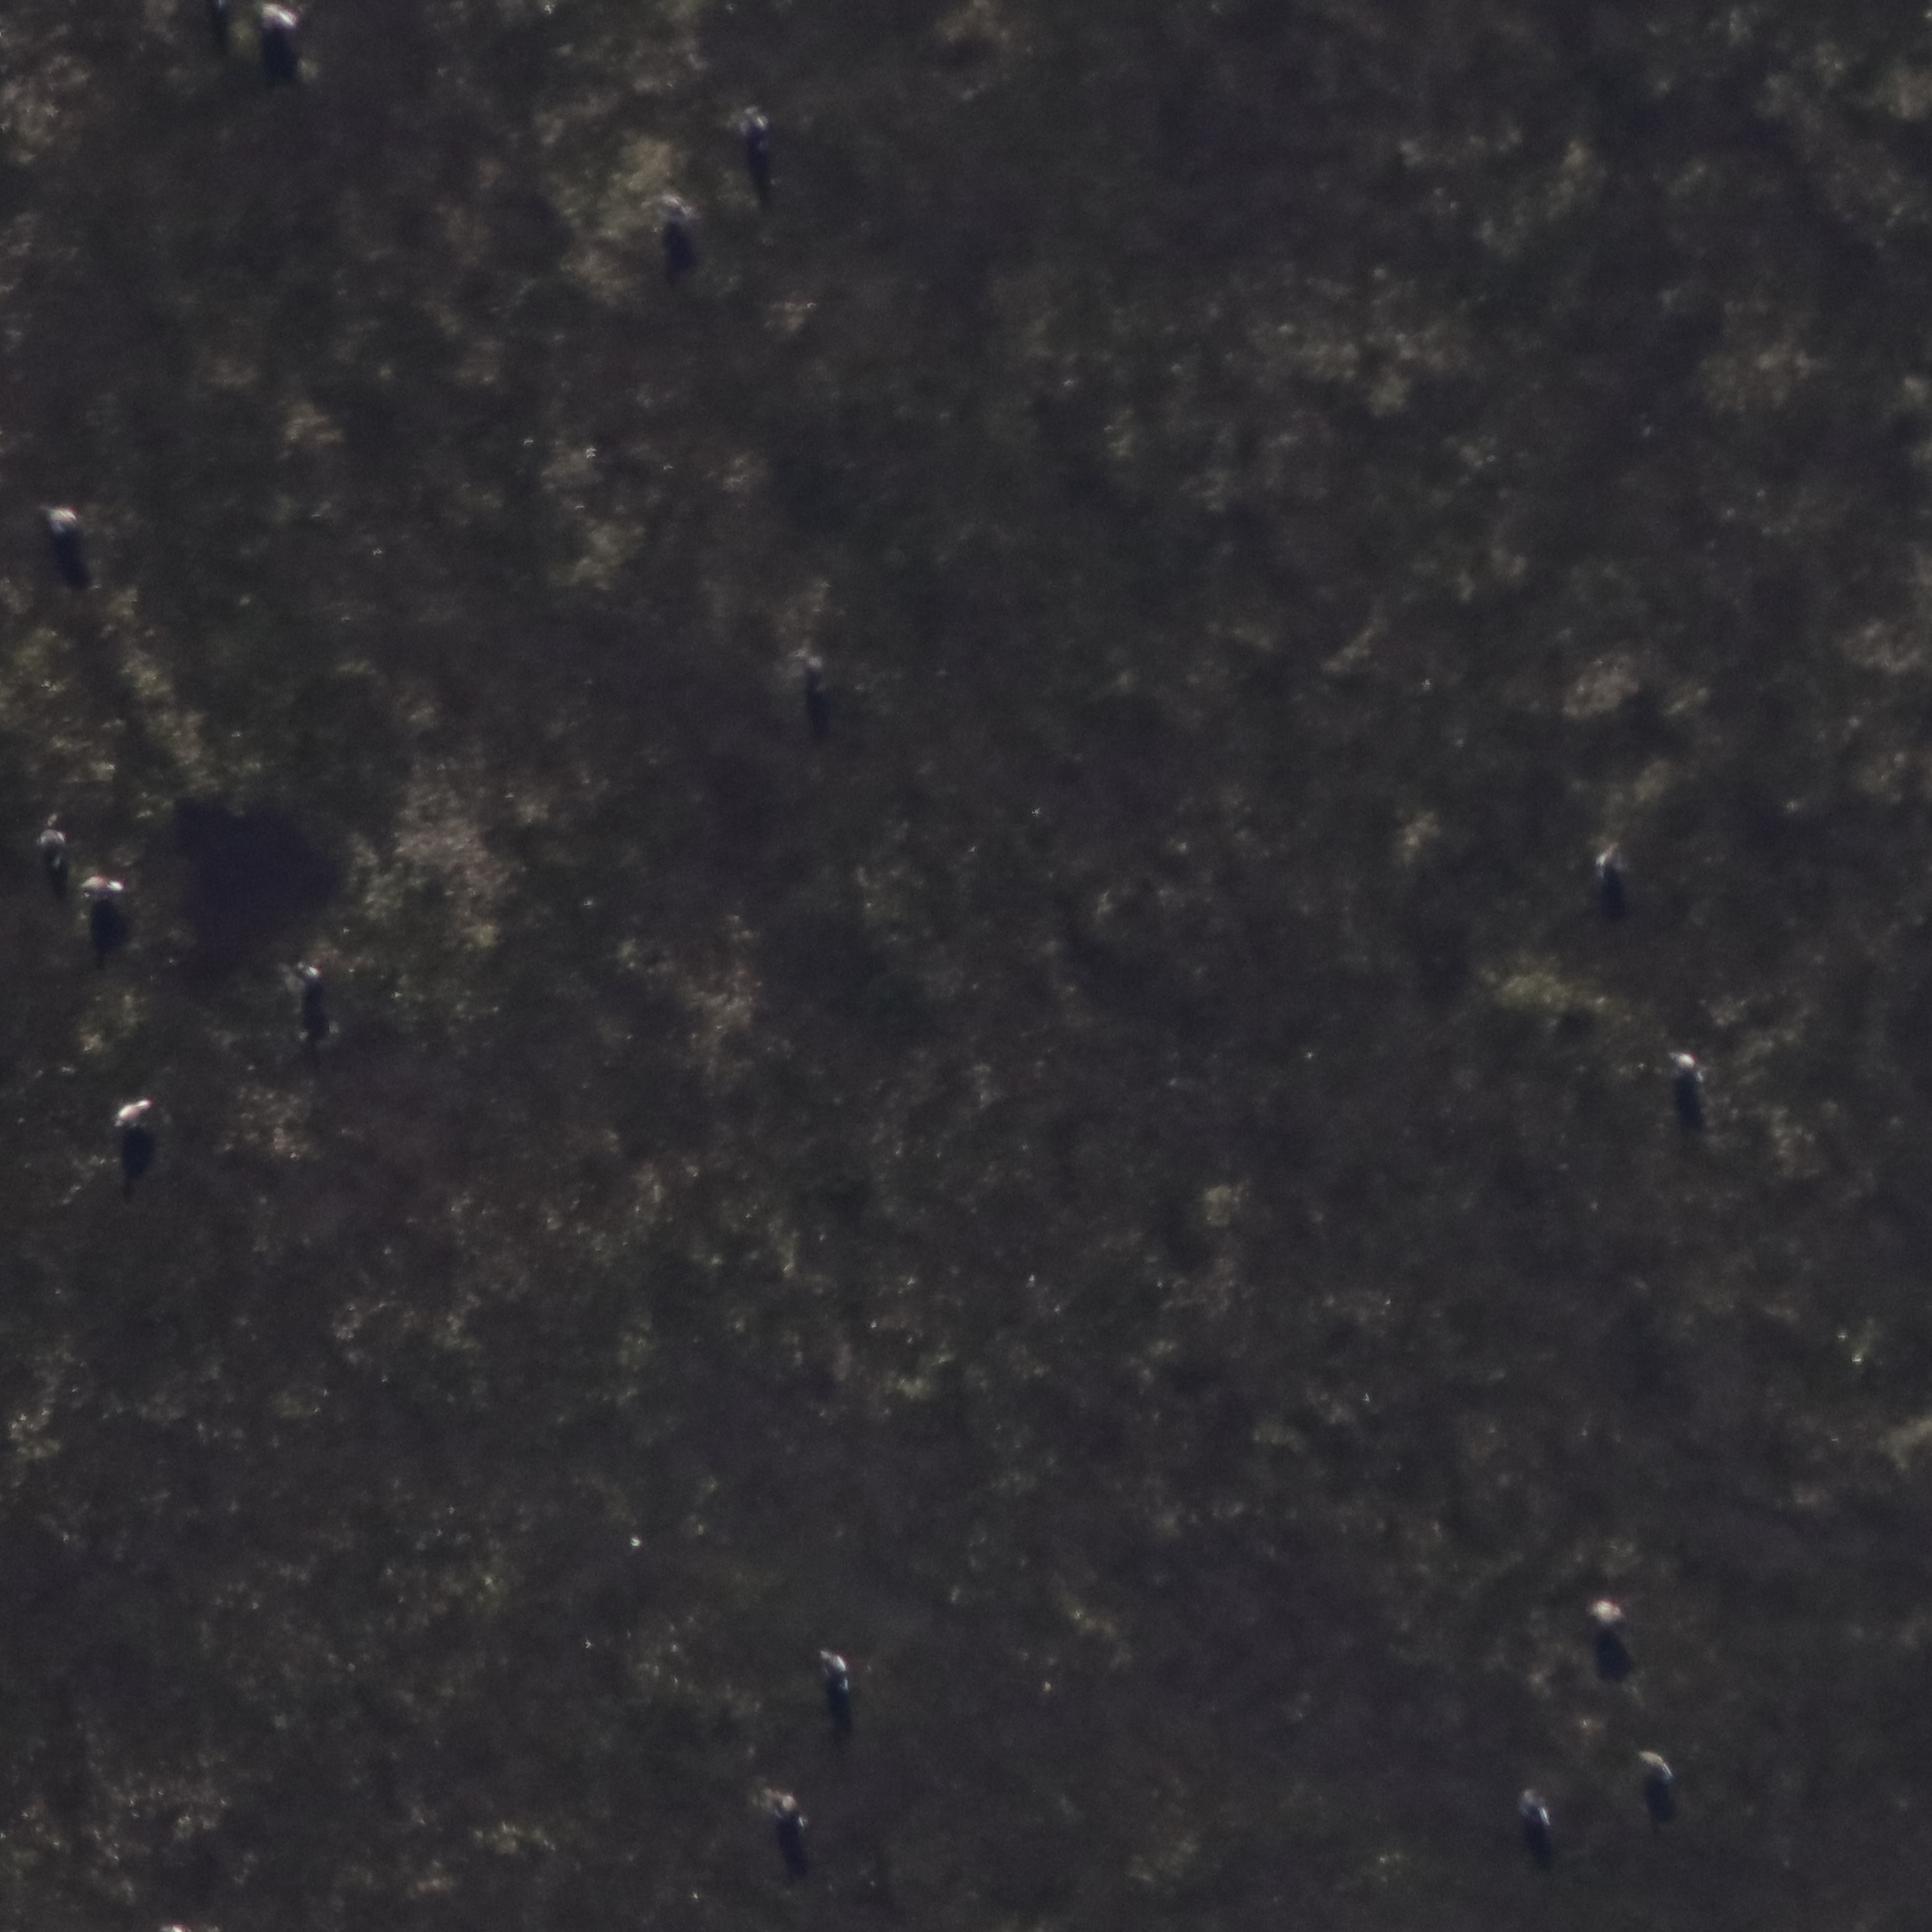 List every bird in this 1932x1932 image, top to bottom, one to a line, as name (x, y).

brant (278, 17)
brant (747, 139)
brant (666, 206)
brant (61, 514)
brant (822, 672)
brant (46, 843)
brant (1603, 865)
brant (104, 888)
brant (298, 974)
brant (1687, 1066)
brant (127, 1115)
brant (1616, 1616)
brant (834, 1673)
brant (1654, 1760)
brant (1531, 1802)
brant (781, 1810)